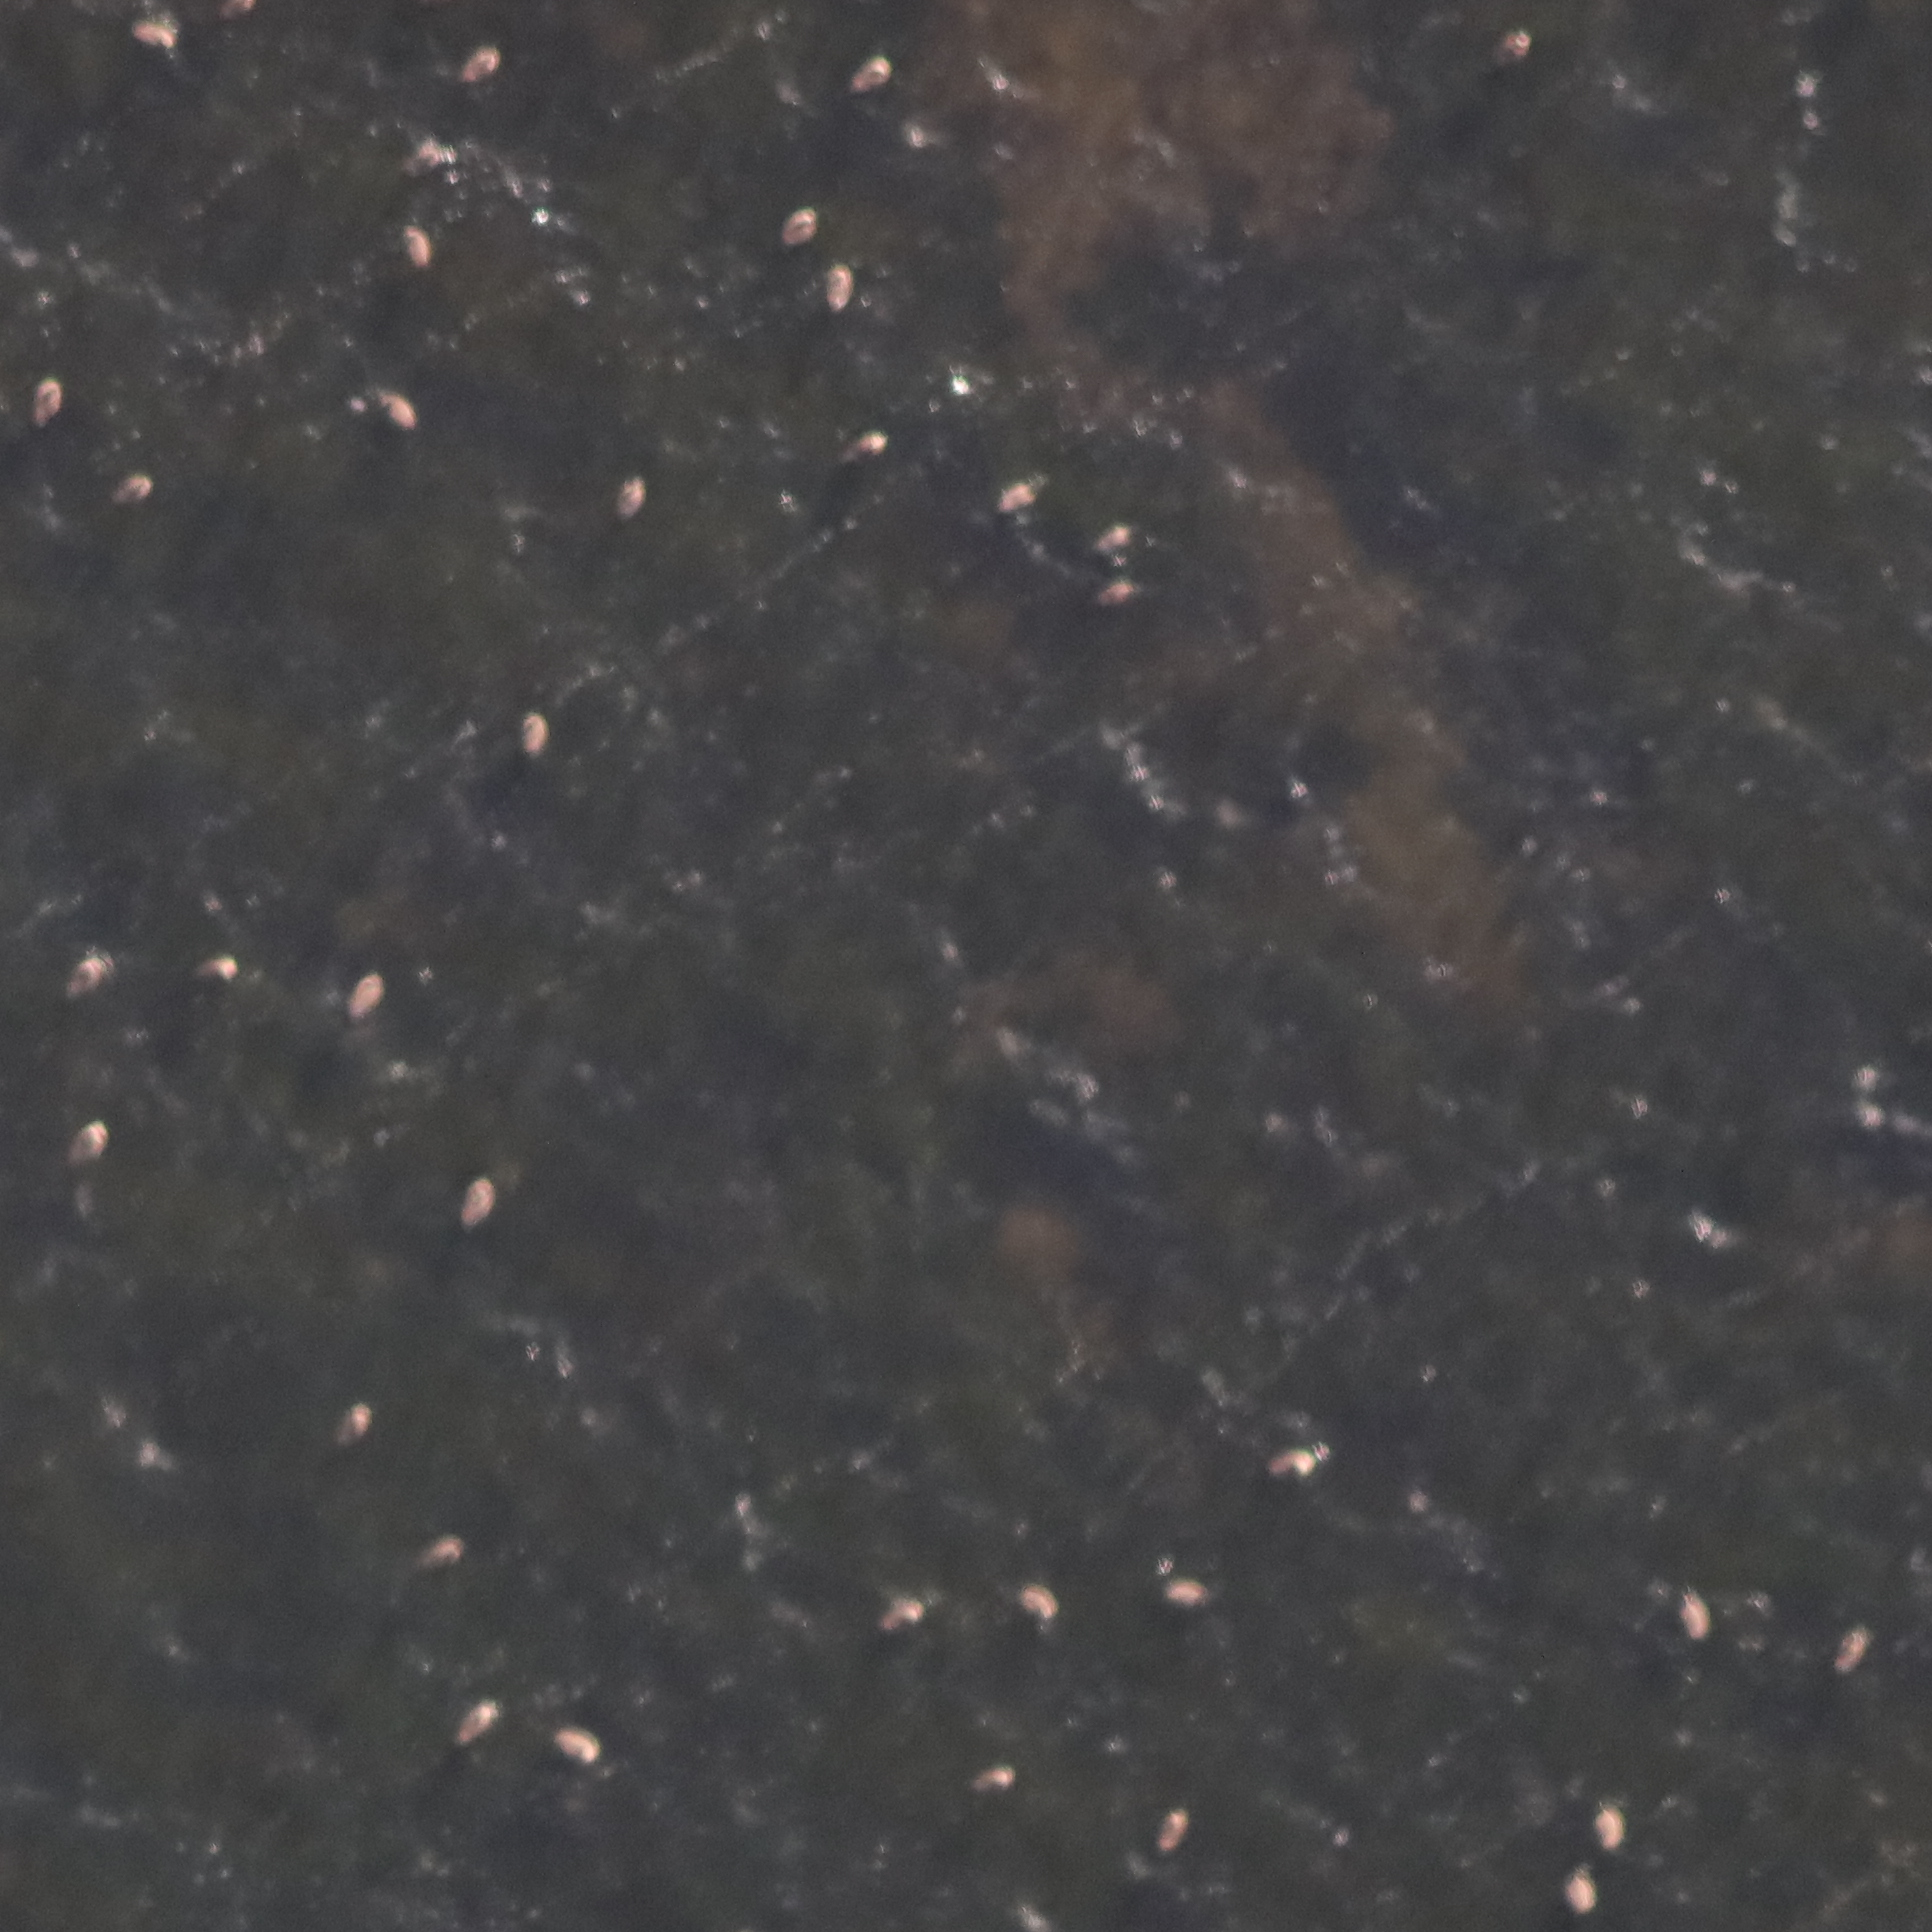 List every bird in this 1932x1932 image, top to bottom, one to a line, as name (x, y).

Canada goose (153, 29)
Canada goose (1507, 50)
Canada goose (481, 70)
Canada goose (870, 74)
Canada goose (421, 165)
Canada goose (799, 233)
Canada goose (419, 246)
Canada goose (843, 286)
Canada goose (46, 402)
Canada goose (406, 419)
Canada goose (864, 448)
Canada goose (136, 490)
Canada goose (633, 498)
Canada goose (1019, 499)
Canada goose (1116, 537)
Canada goose (1113, 593)
Canada goose (539, 737)
Canada goose (211, 968)
Canada goose (86, 973)
Canada goose (364, 994)
Canada goose (89, 1148)
Canada goose (479, 1203)
Canada goose (354, 1427)
Canada goose (1289, 1471)
Canada goose (437, 1555)
Canada goose (1180, 1594)
Canada goose (1038, 1605)
Canada goose (906, 1615)
Canada goose (1694, 1626)
Canada goose (1848, 1654)
Canada goose (472, 1726)
Canada goose (578, 1749)
Canada goose (993, 1785)
Canada goose (1172, 1830)
Canada goose (1609, 1830)
Canada goose (1581, 1891)